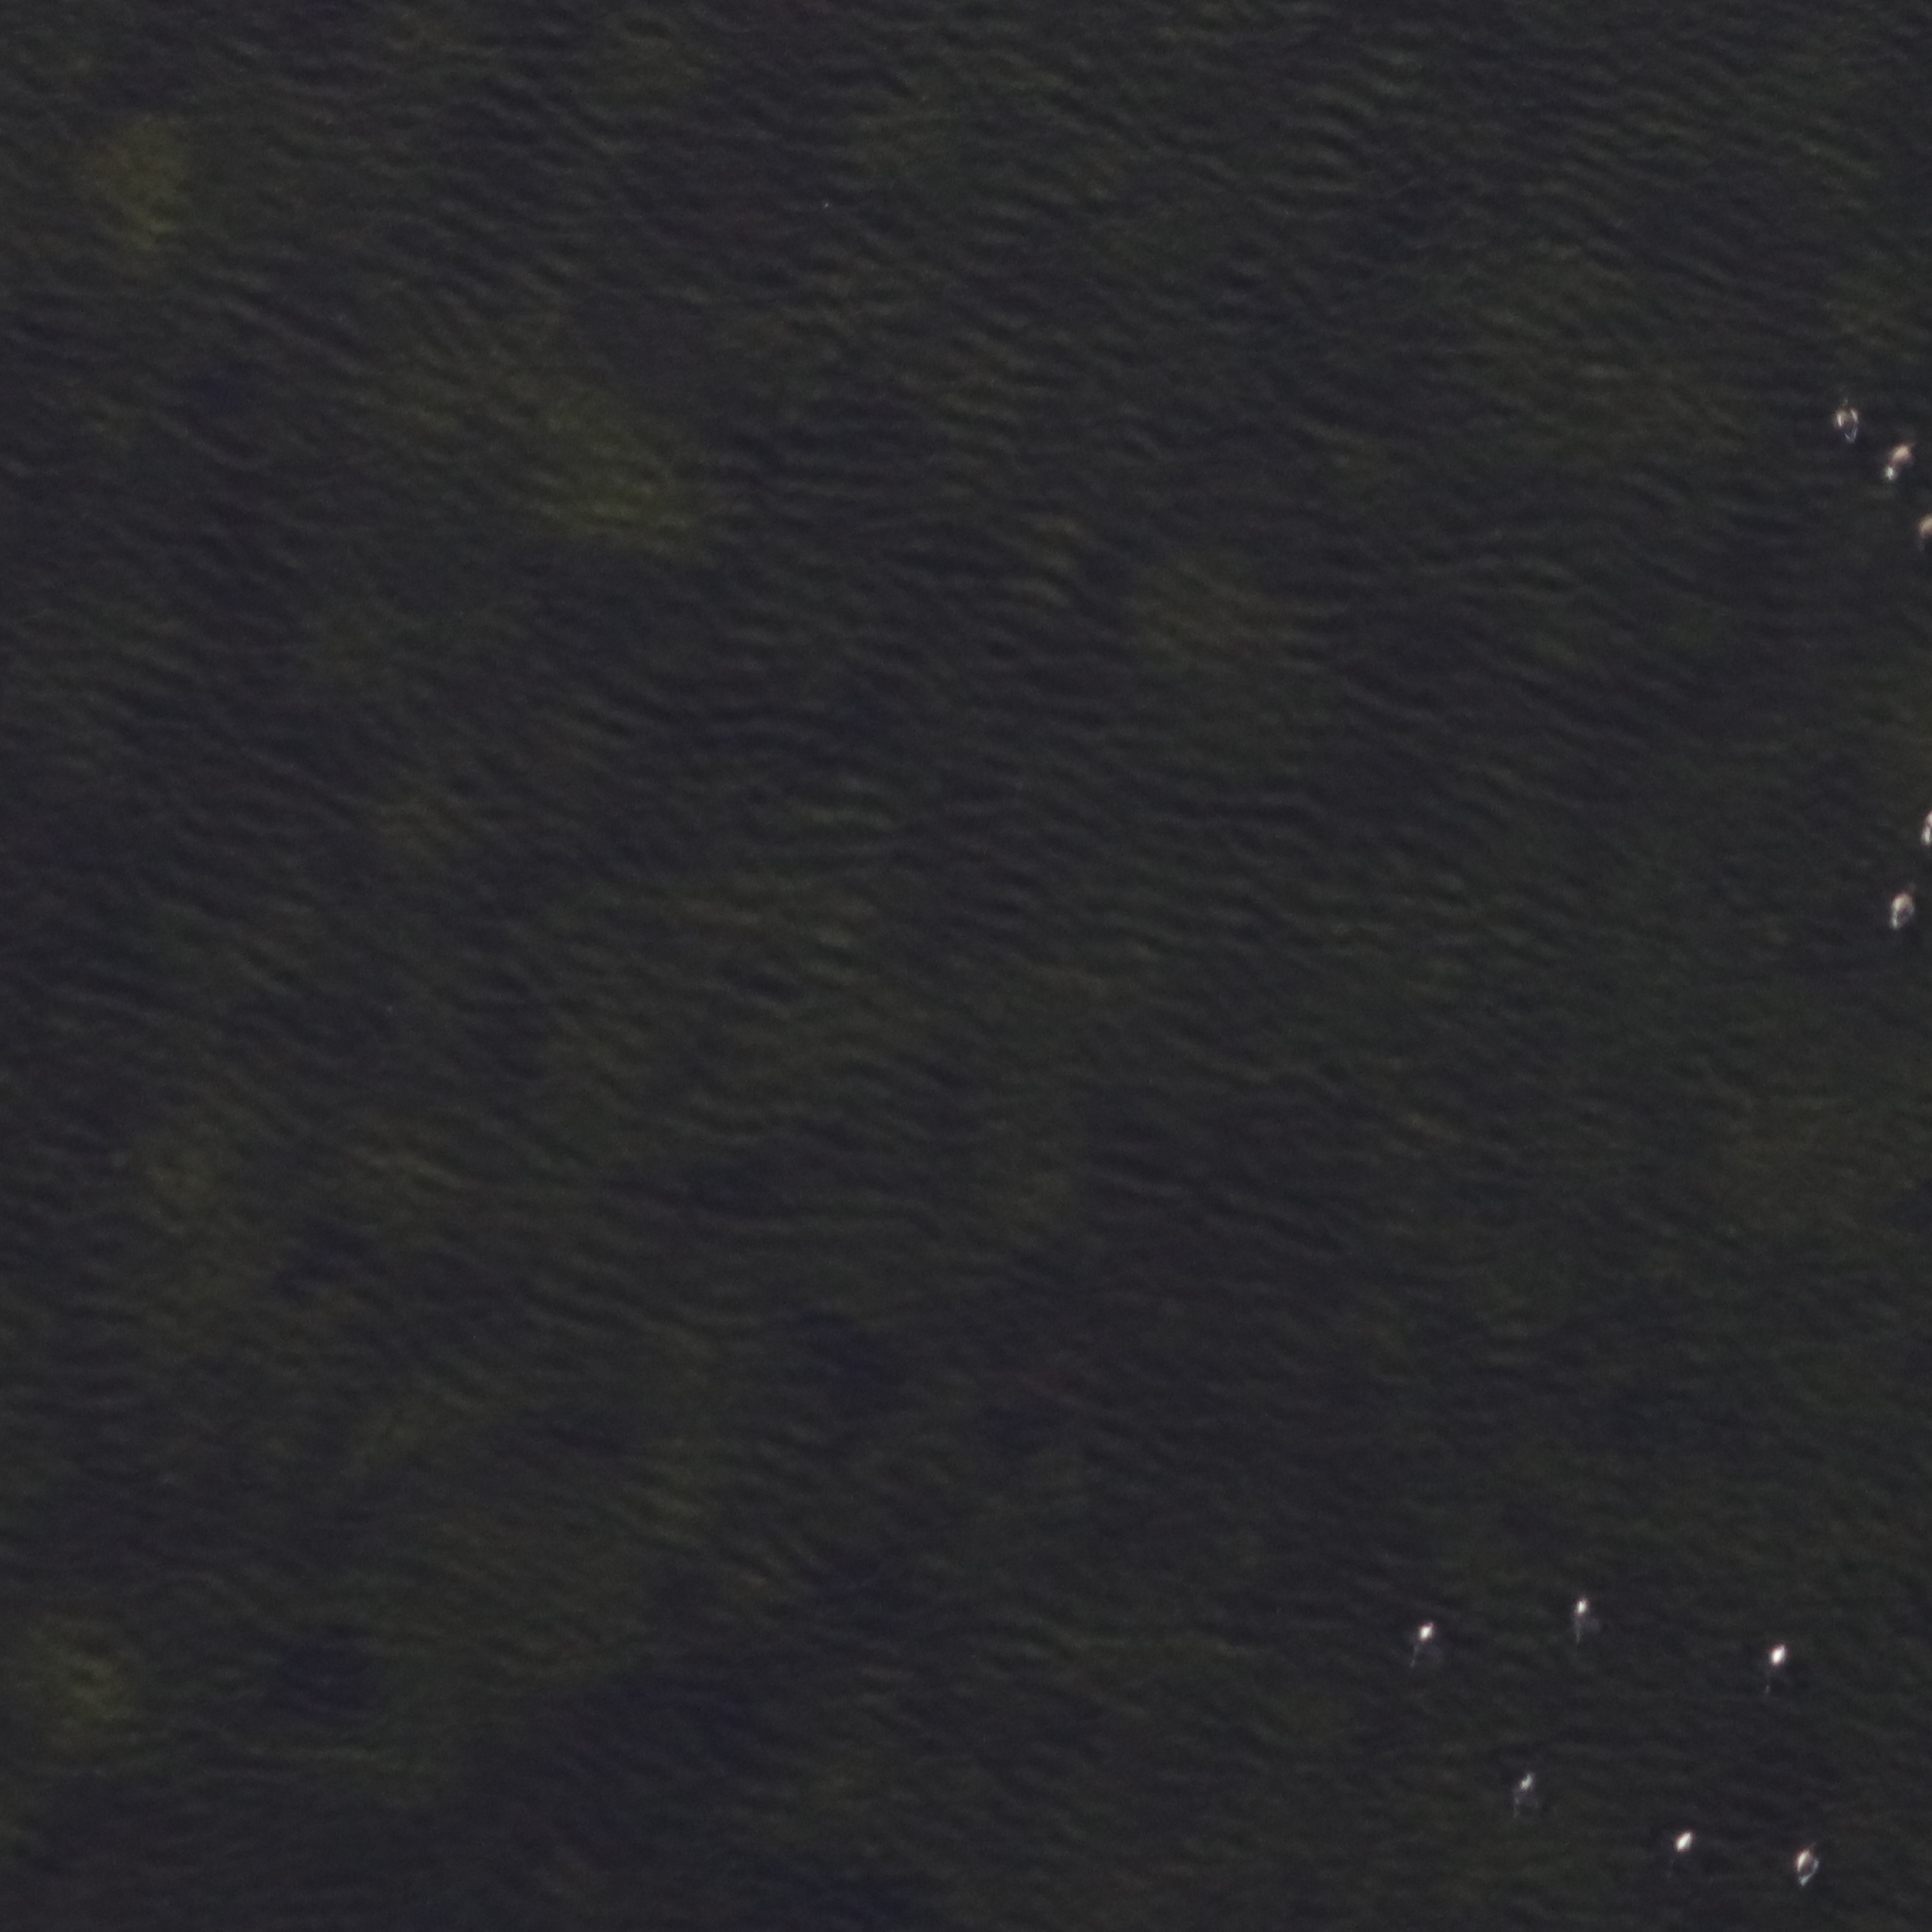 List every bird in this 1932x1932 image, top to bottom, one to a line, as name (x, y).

brant (1847, 421)
brant (1900, 459)
brant (1931, 526)
brant (1904, 915)
brant (1587, 1619)
brant (1414, 1643)
brant (1775, 1670)
brant (1524, 1790)
brant (1684, 1849)
brant (1806, 1867)